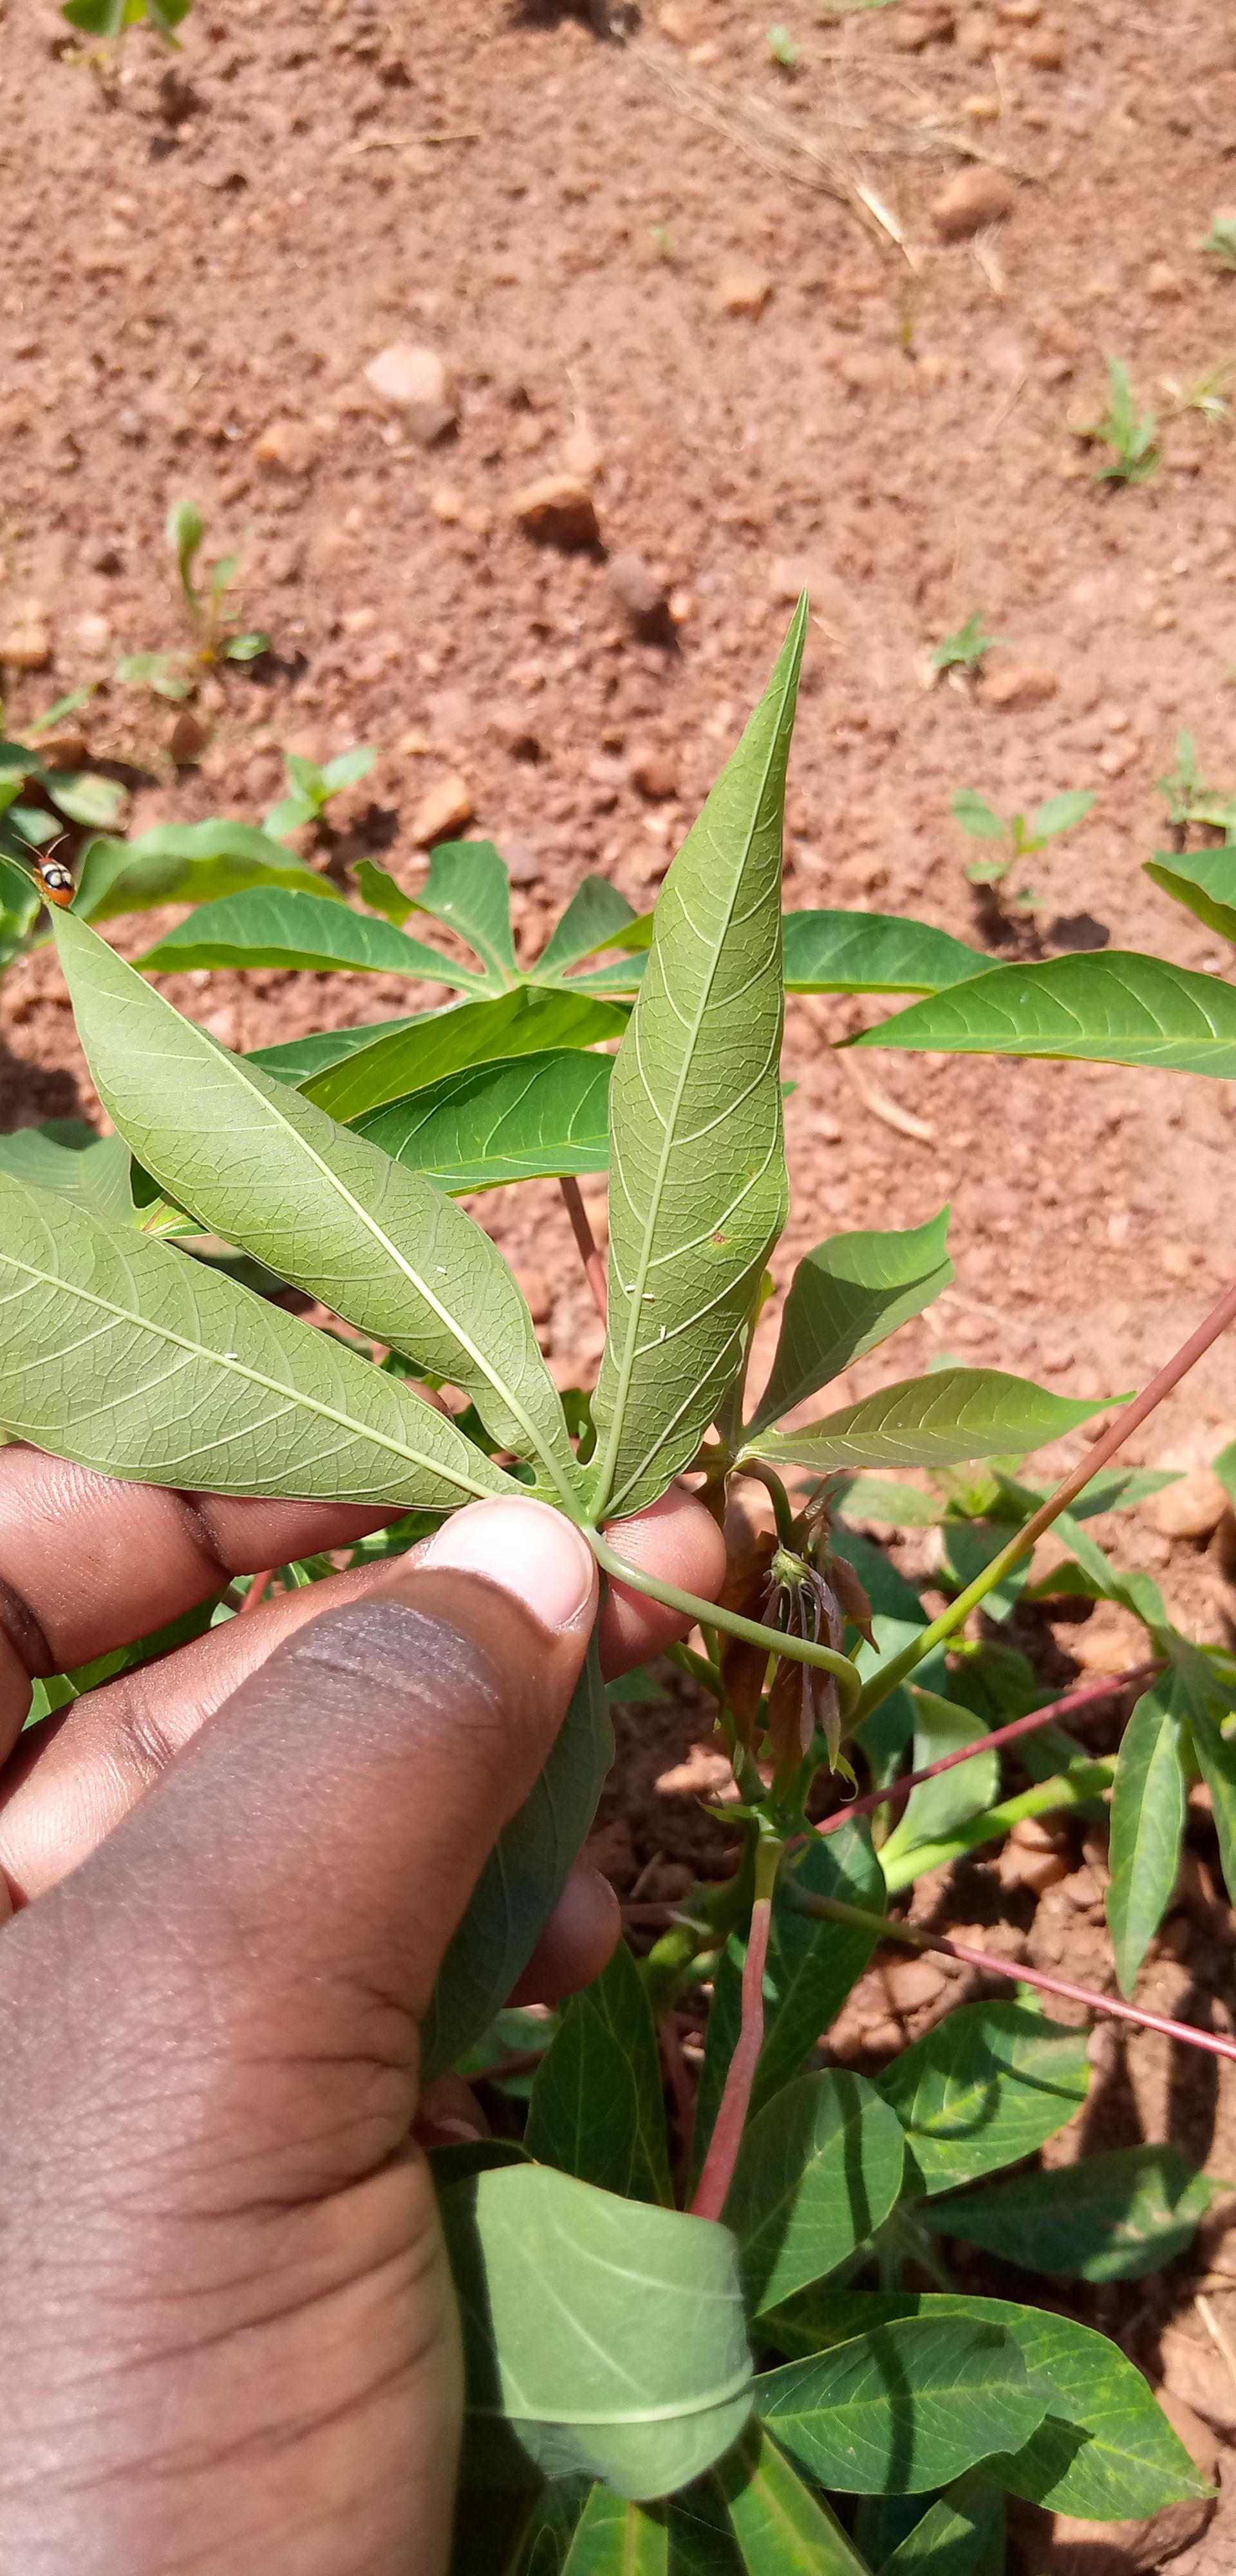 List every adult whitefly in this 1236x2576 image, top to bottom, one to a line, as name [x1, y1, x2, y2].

whitefly [429, 1255, 448, 1284]
whitefly [617, 1284, 637, 1299]
whitefly [639, 1289, 662, 1306]
whitefly [650, 1322, 674, 1343]
whitefly [212, 1341, 245, 1374]